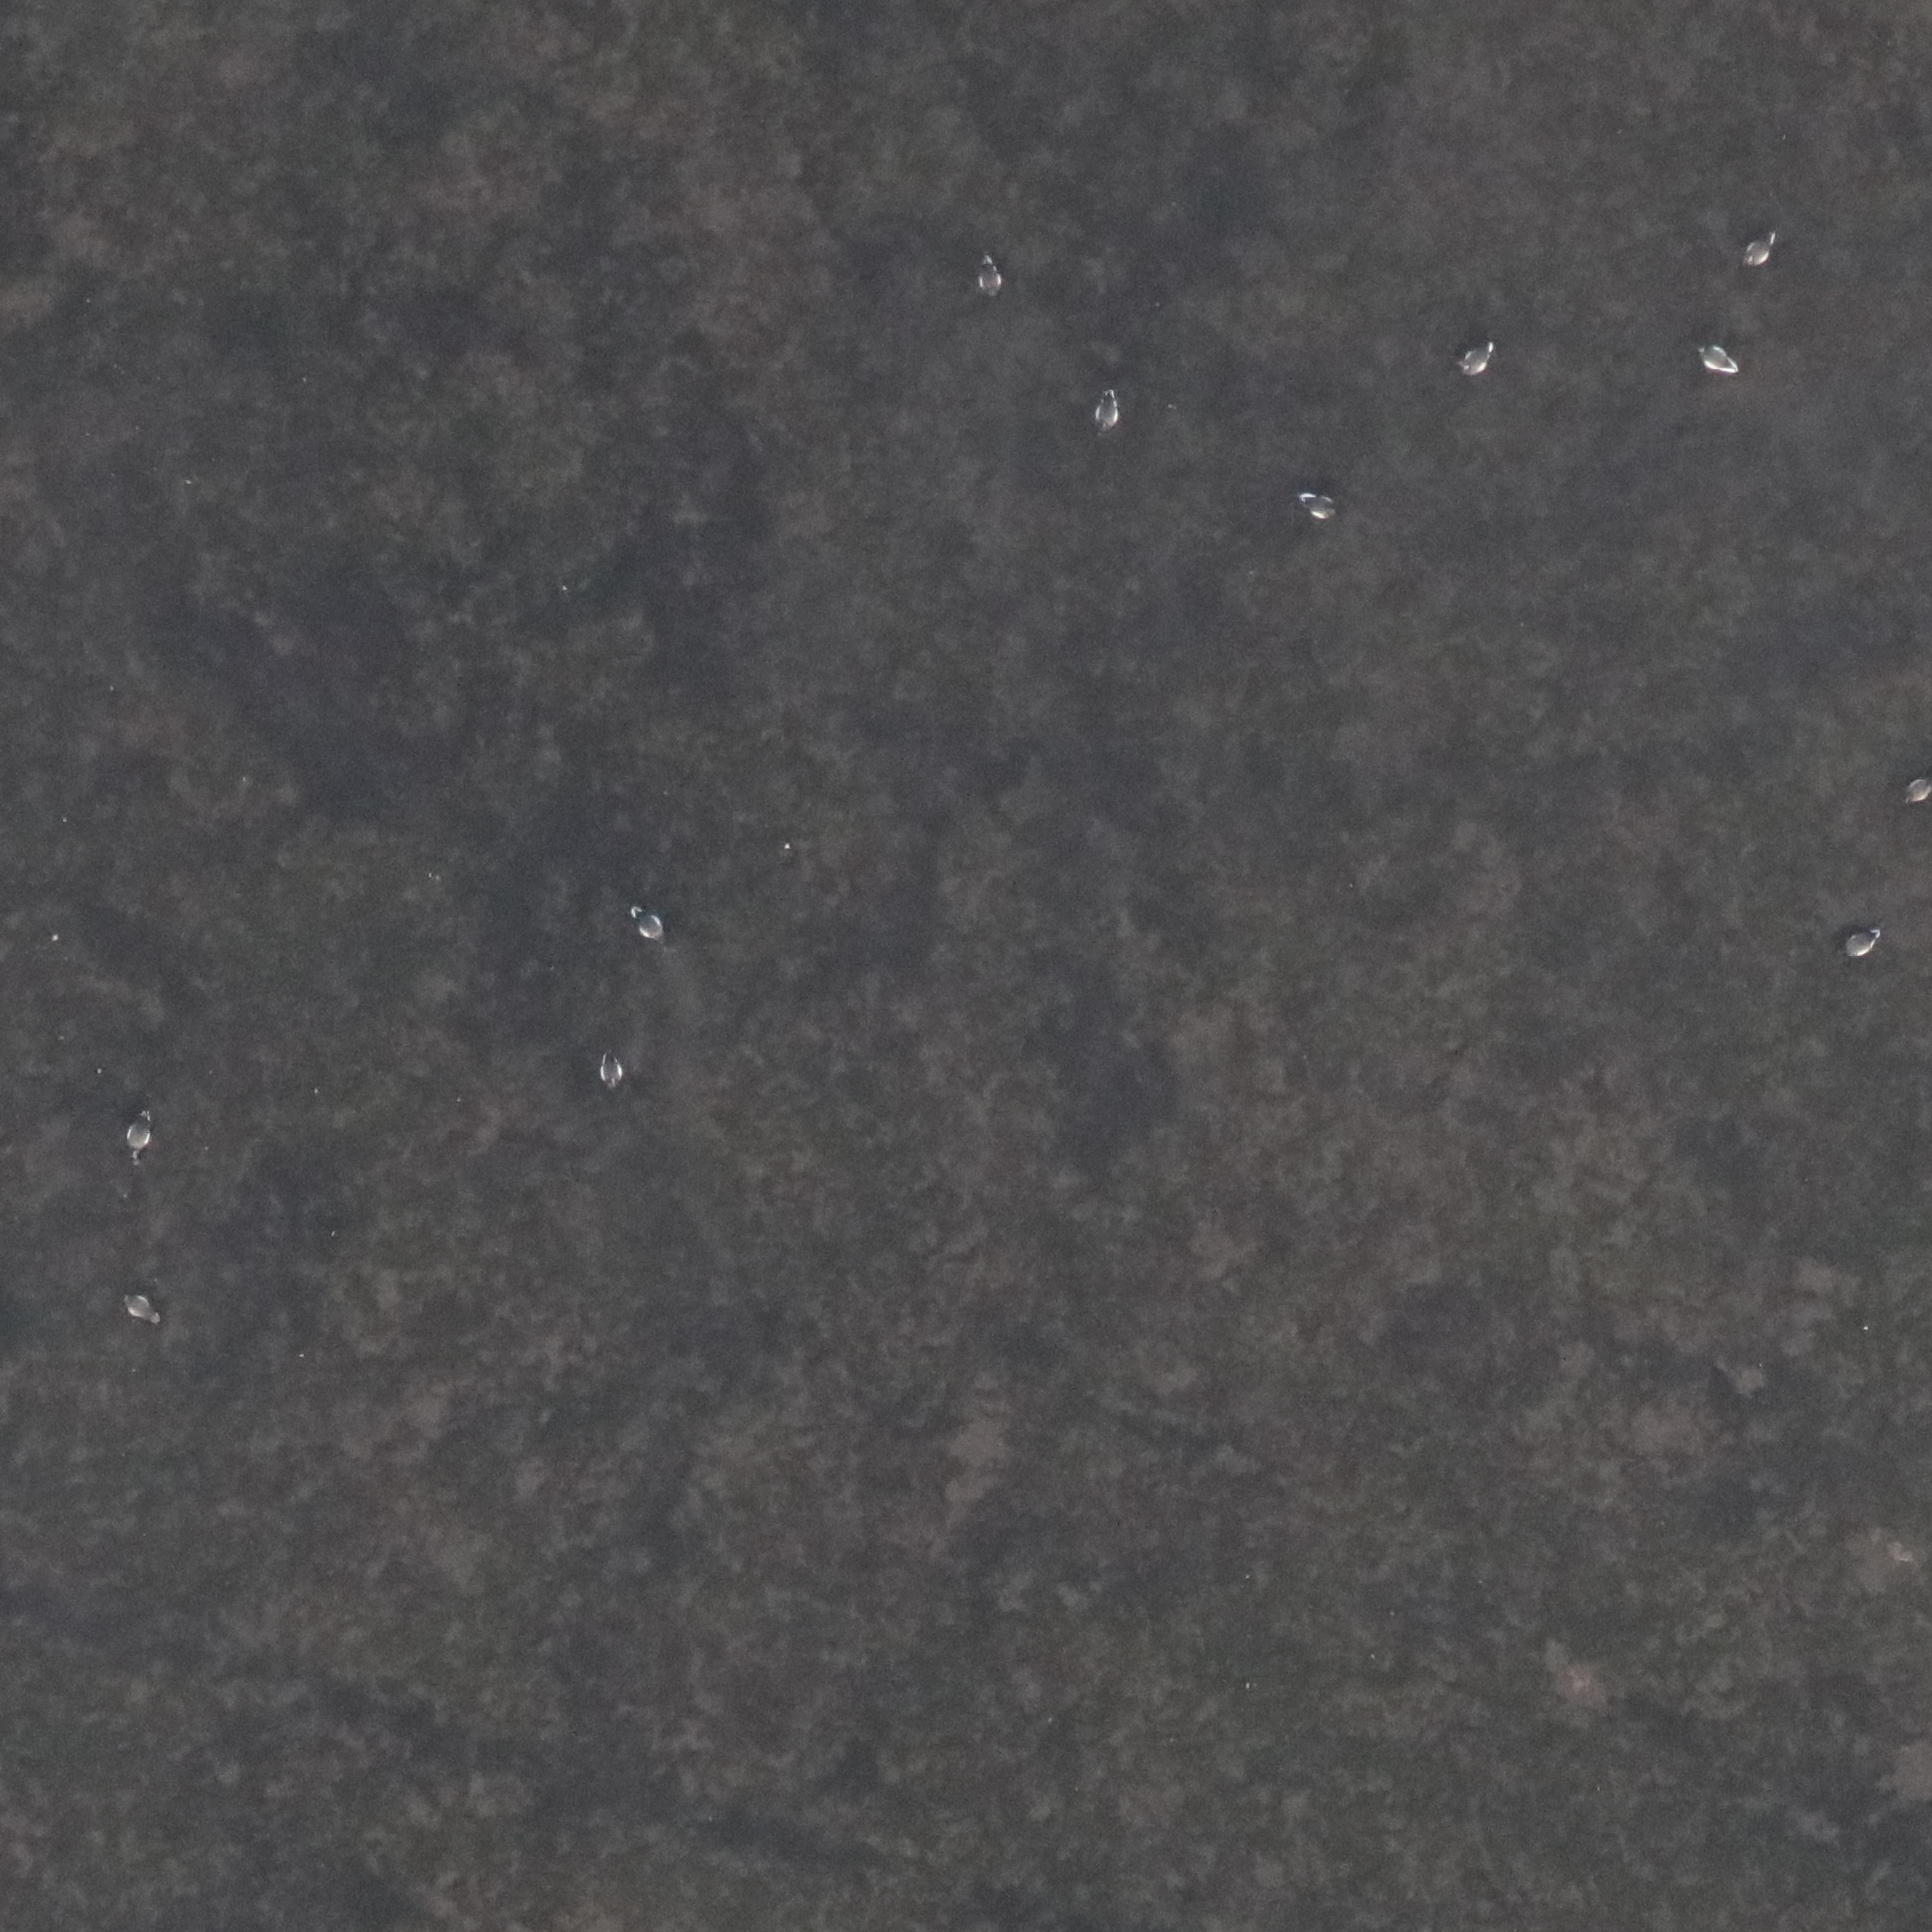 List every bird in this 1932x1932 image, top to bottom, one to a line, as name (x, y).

brant (1761, 248)
brant (990, 278)
brant (1717, 358)
brant (1475, 361)
brant (1106, 413)
brant (1319, 506)
brant (1919, 789)
brant (649, 925)
brant (1859, 943)
brant (612, 1071)
brant (139, 1138)
brant (142, 1309)